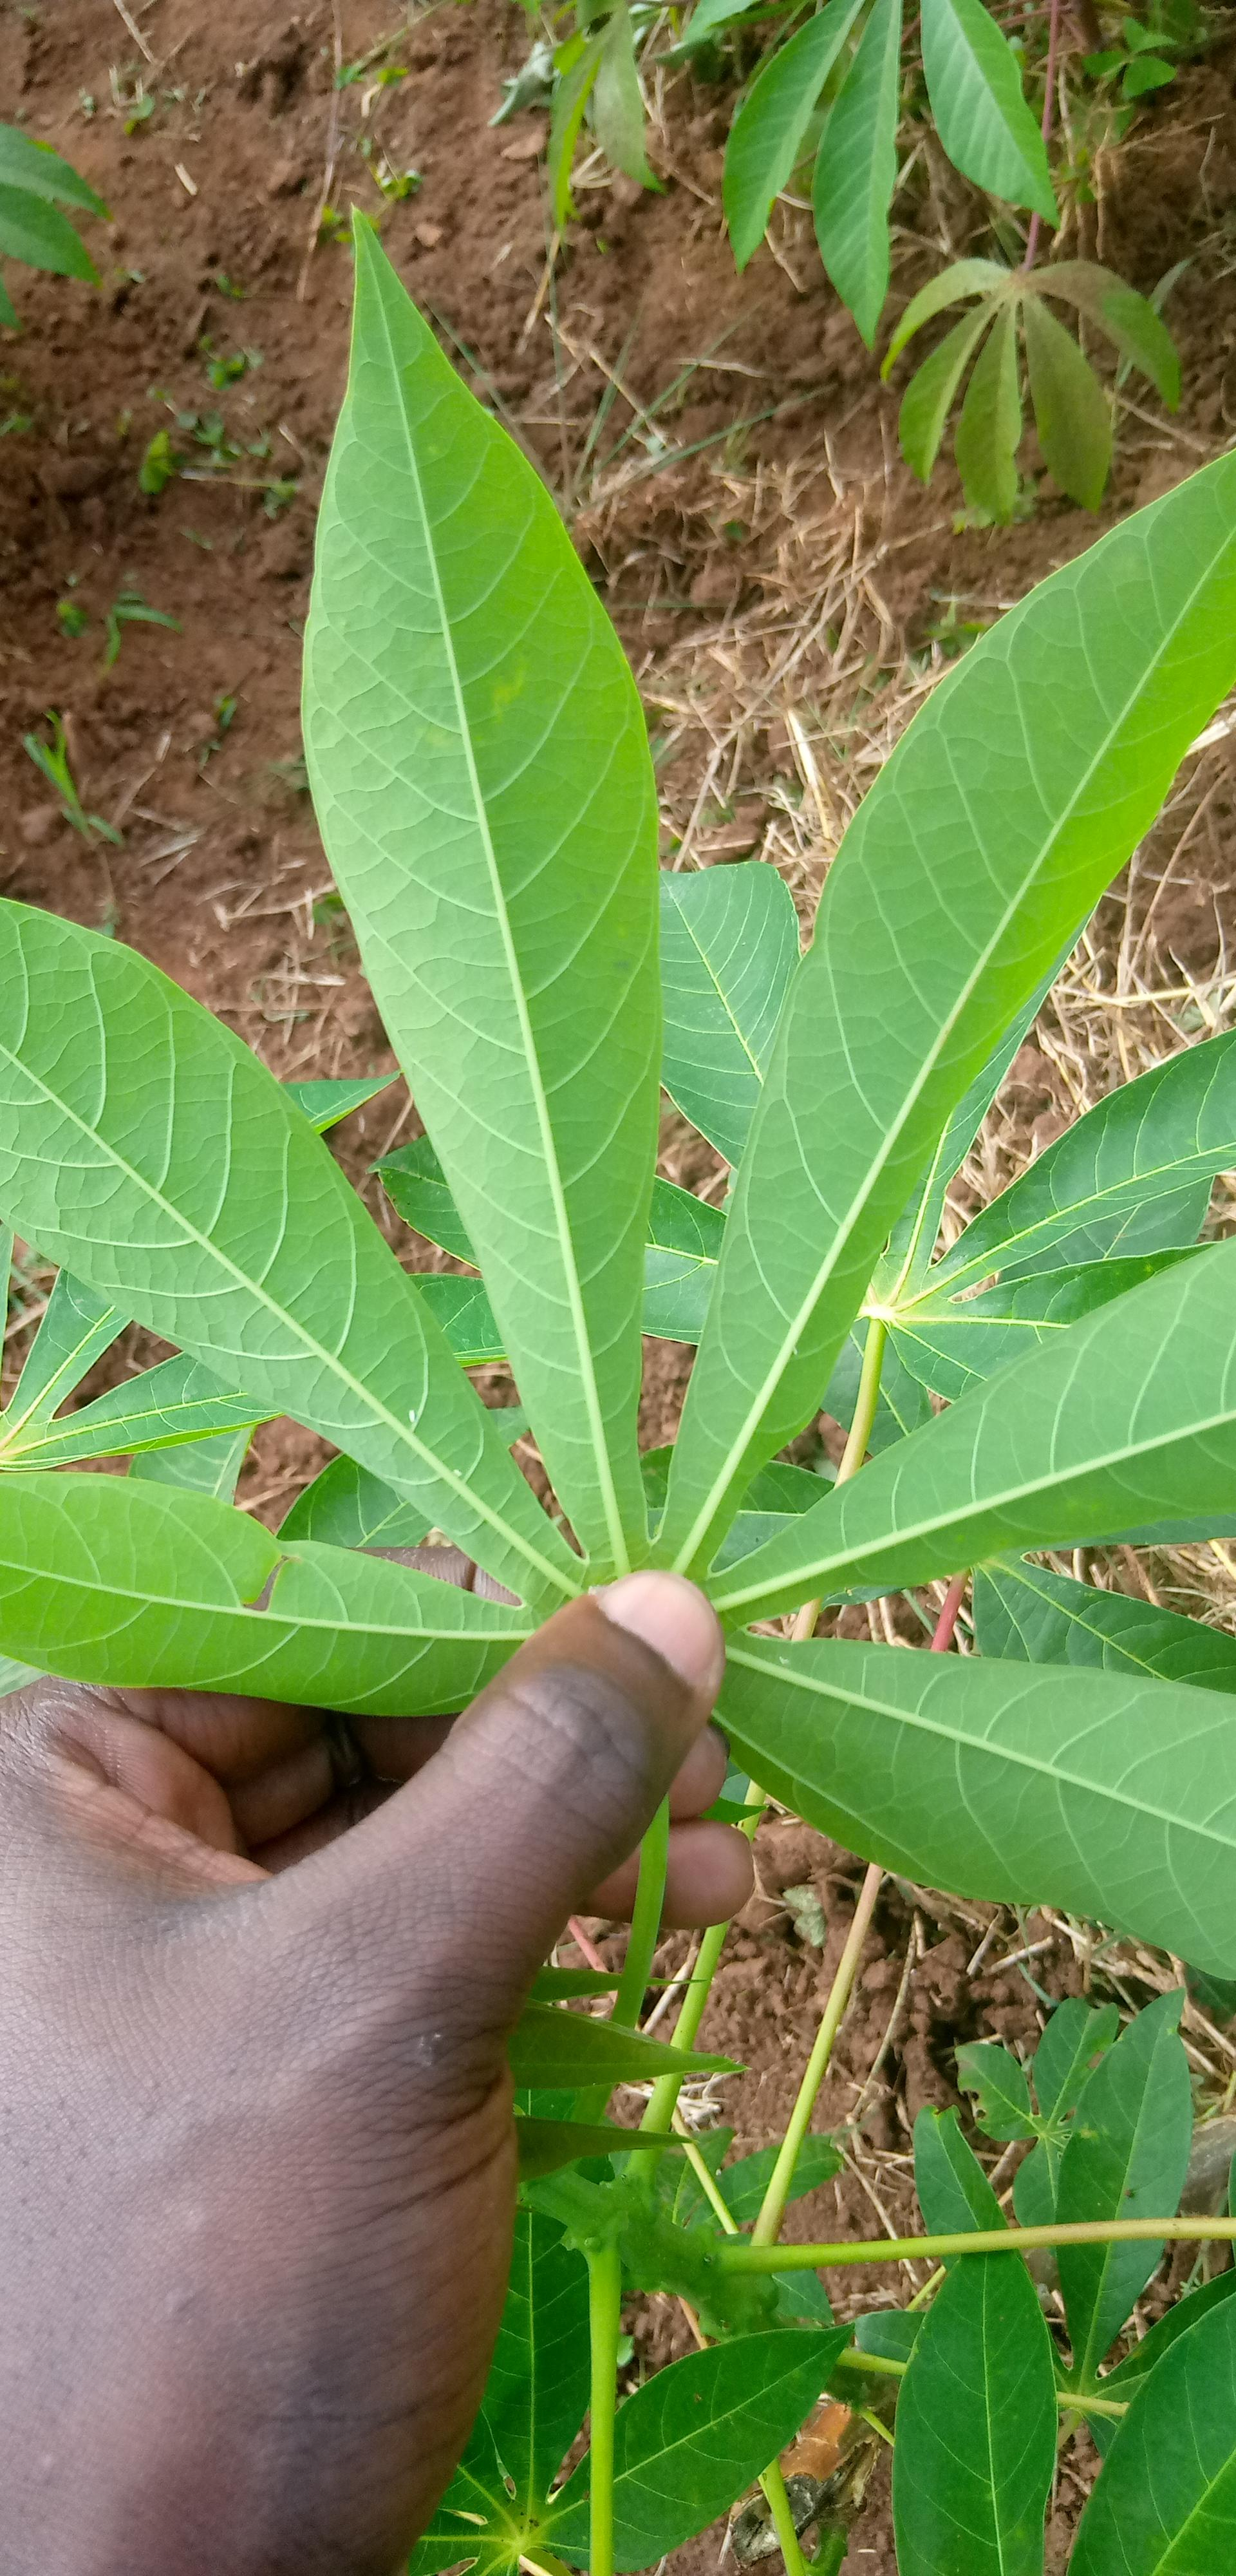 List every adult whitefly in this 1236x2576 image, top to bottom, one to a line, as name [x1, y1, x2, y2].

whitefly [408, 1408, 417, 1424]
whitefly [453, 1467, 464, 1479]
whitefly [778, 1654, 792, 1665]